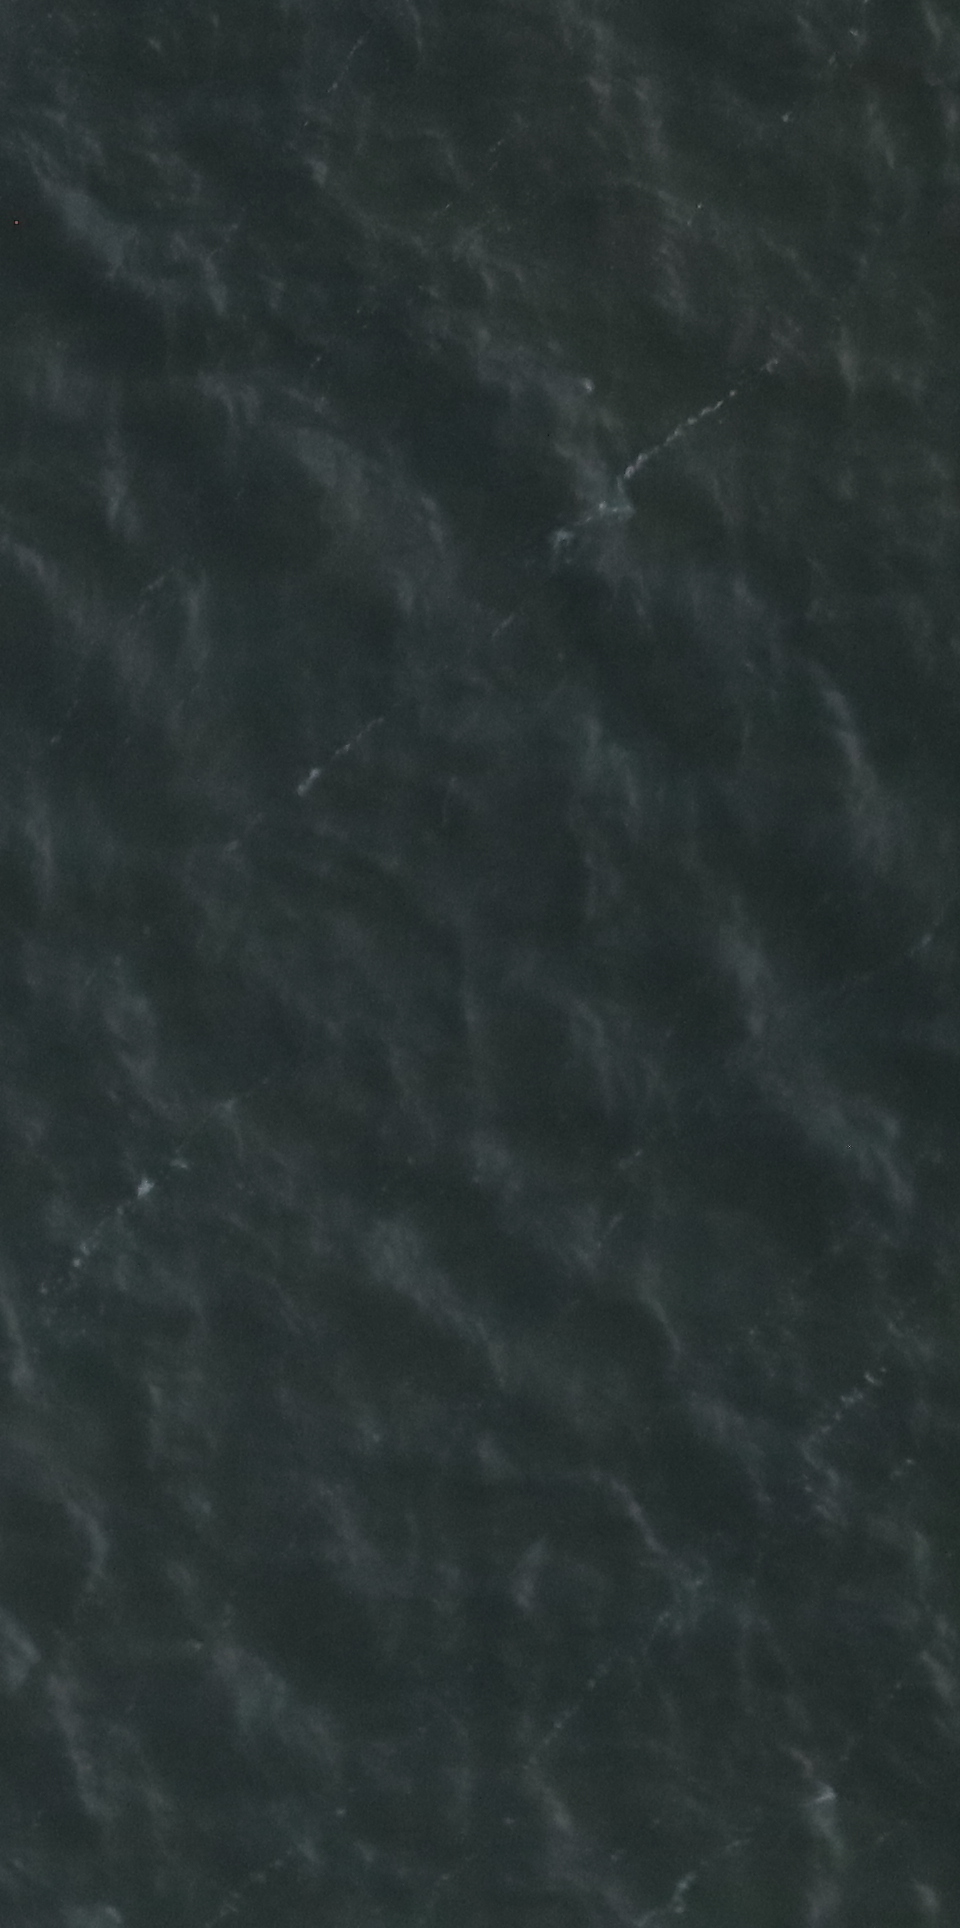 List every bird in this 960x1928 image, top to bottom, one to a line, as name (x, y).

None